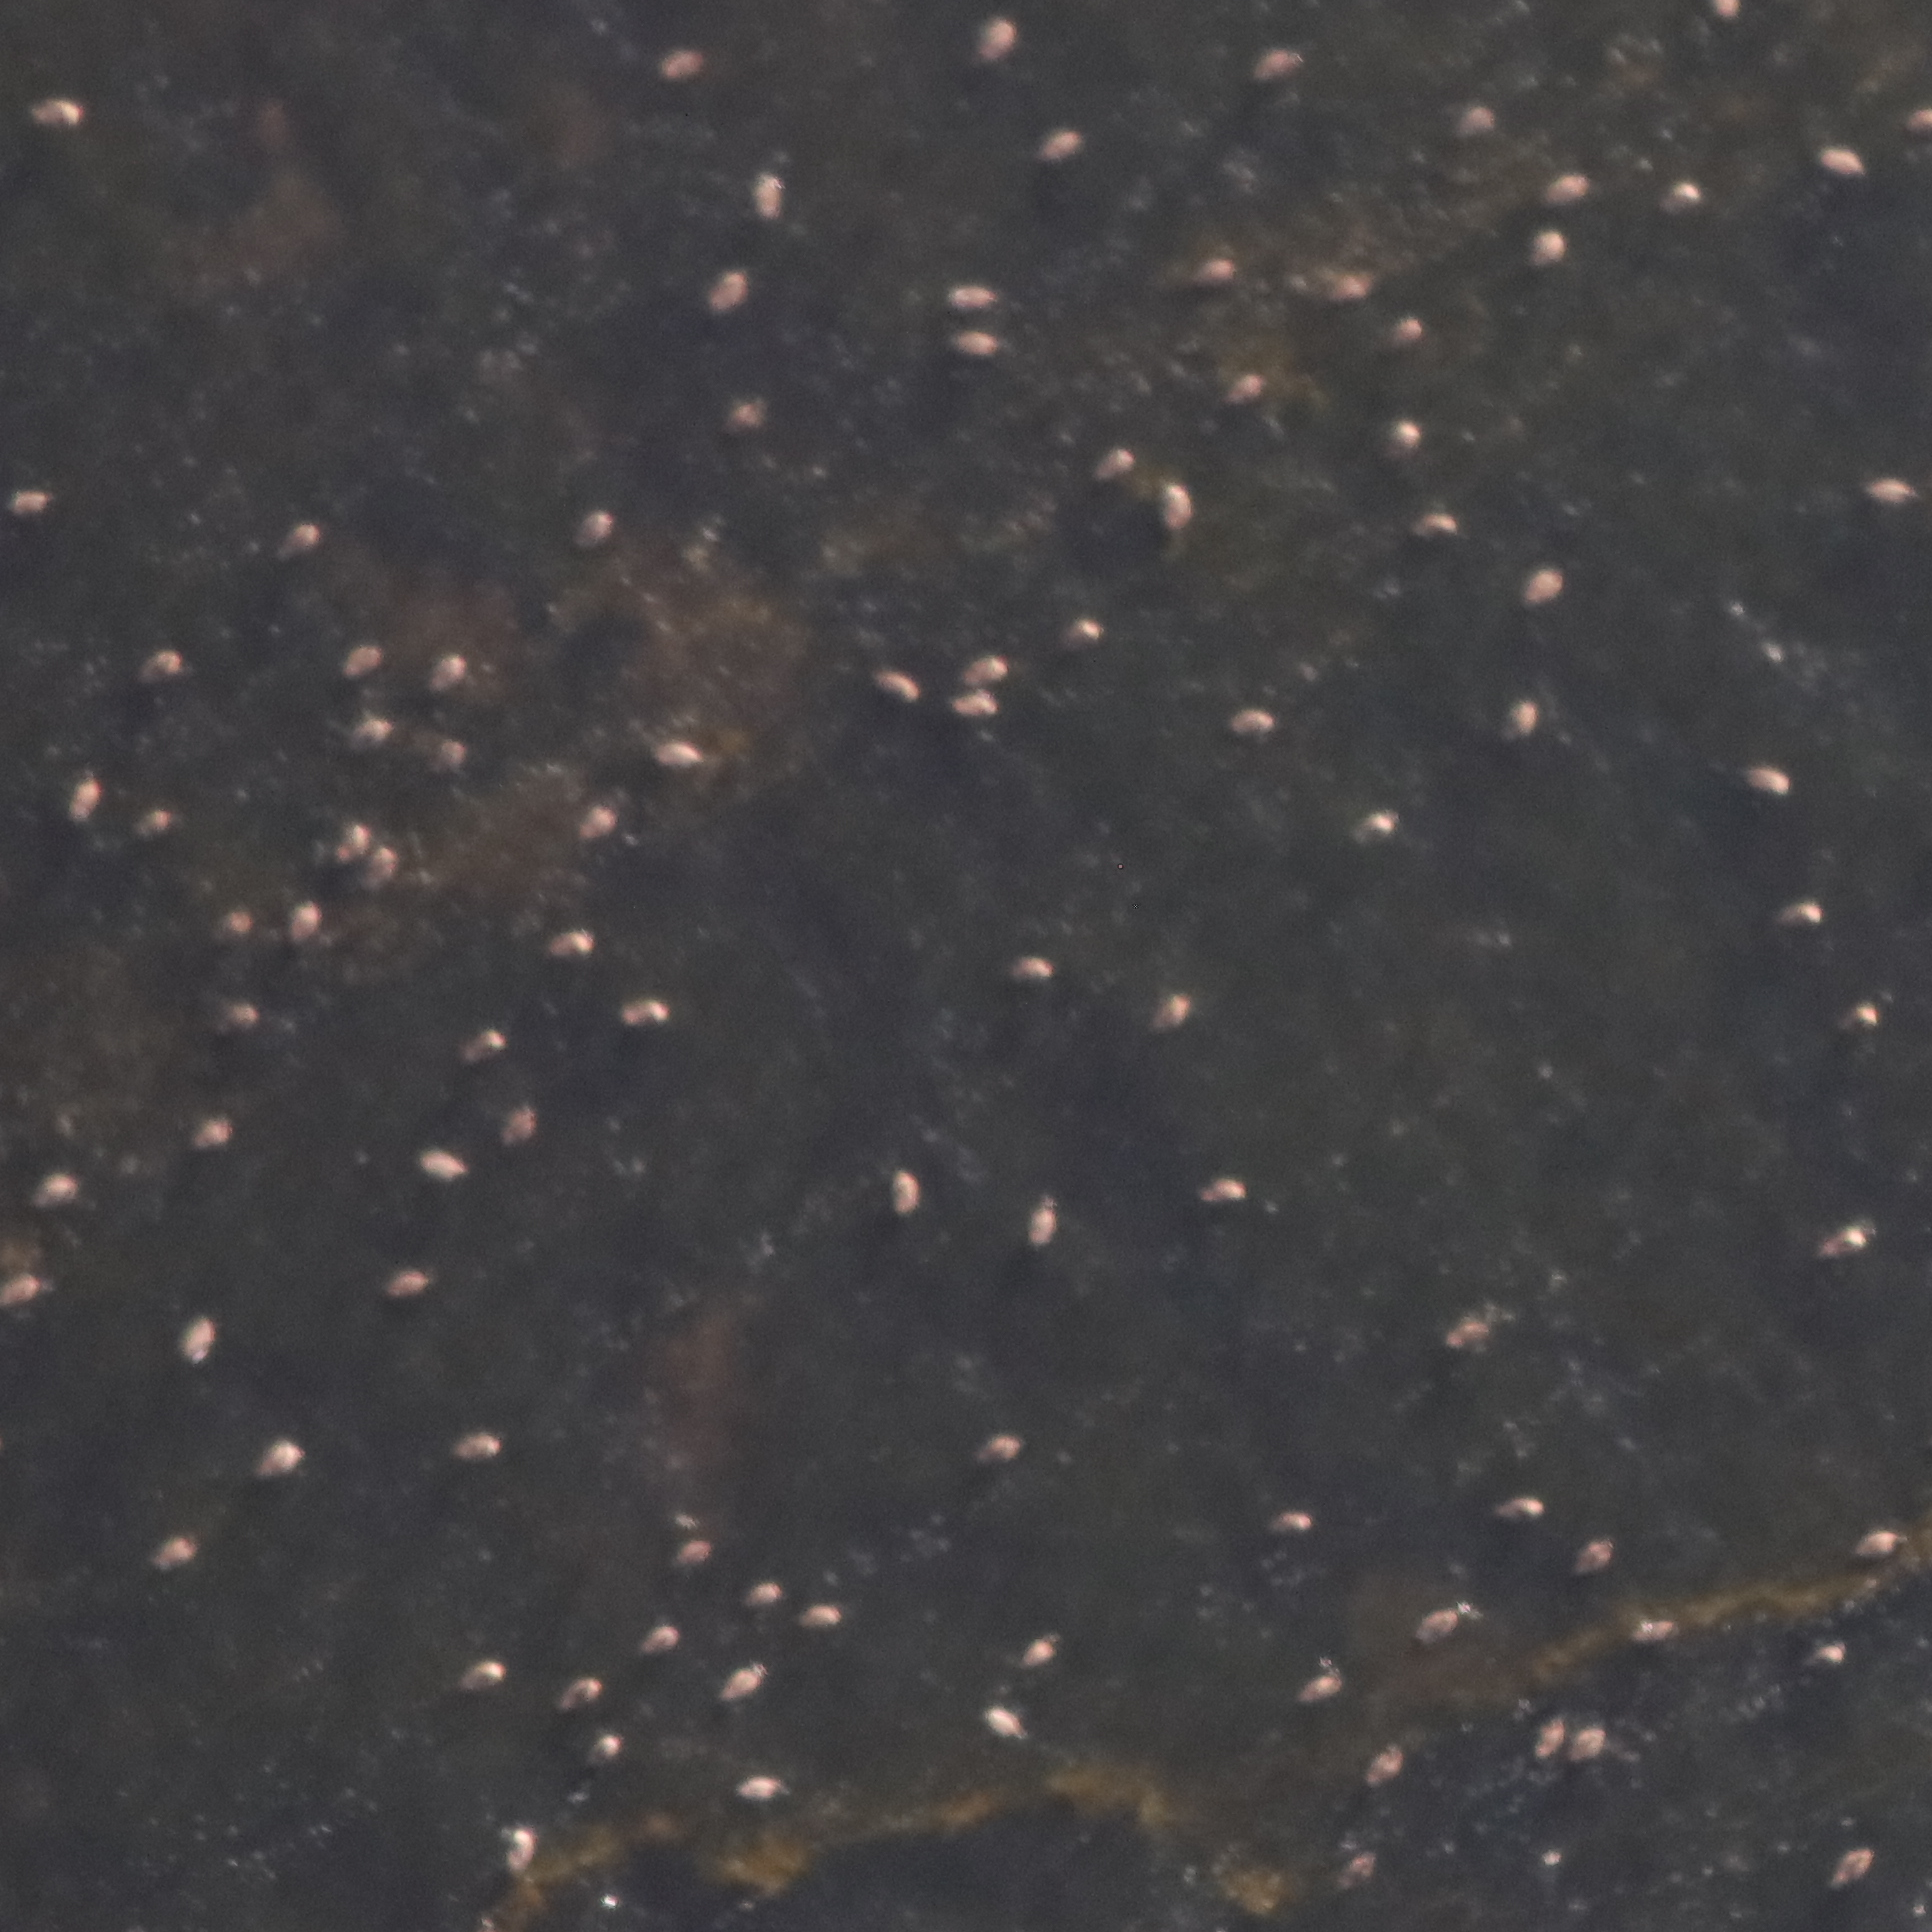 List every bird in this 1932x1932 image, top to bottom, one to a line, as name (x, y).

Canada goose (998, 38)
Canada goose (1276, 65)
Canada goose (685, 66)
Canada goose (53, 115)
Canada goose (1476, 125)
Canada goose (1927, 127)
Canada goose (1064, 146)
Canada goose (1846, 164)
Canada goose (1560, 193)
Canada goose (1681, 201)
Canada goose (769, 205)
Canada goose (1549, 248)
Canada goose (1213, 275)
Canada goose (1350, 291)
Canada goose (731, 297)
Canada goose (971, 302)
Canada goose (1401, 334)
Canada goose (979, 349)
Canada goose (1246, 393)
Canada goose (741, 422)
Canada goose (1409, 442)
Canada goose (1117, 464)
Canada goose (1890, 491)
Canada goose (31, 506)
Canada goose (1178, 509)
Canada goose (589, 525)
Canada goose (1439, 527)
Canada goose (304, 543)
Canada goose (1542, 586)
Canada goose (1081, 632)
Canada goose (360, 666)
Canada goose (157, 669)
Canada goose (993, 670)
Canada goose (452, 673)
Canada goose (894, 686)
Canada goose (978, 701)
Canada goose (1516, 720)
Canada goose (1254, 726)
Canada goose (371, 739)
Canada goose (678, 754)
Canada goose (443, 761)
Canada goose (1768, 783)
Canada goose (89, 801)
Canada goose (150, 821)
Canada goose (598, 825)
Canada goose (1377, 829)
Canada goose (353, 841)
Canada goose (384, 871)
Canada goose (1797, 911)
Canada goose (311, 923)
Canada goose (232, 928)
Canada goose (570, 943)
Canada goose (1032, 975)
Canada goose (641, 1010)
Canada goose (1170, 1015)
Canada goose (1856, 1020)
Canada goose (243, 1021)
Canada goose (489, 1042)
Canada goose (518, 1130)
Canada goose (213, 1131)
Canada goose (440, 1163)
Canada goose (56, 1189)
Canada goose (1228, 1193)
Canada goose (911, 1197)
Canada goose (1048, 1225)
Canada goose (1850, 1238)
Canada goose (414, 1282)
Canada goose (19, 1287)
Canada goose (1473, 1338)
Canada goose (199, 1339)
Canada goose (474, 1446)
Canada goose (997, 1449)
Canada goose (280, 1461)
Canada goose (1517, 1511)
Canada goose (1291, 1519)
Canada goose (1874, 1543)
Canada goose (169, 1551)
Canada goose (1595, 1556)
Canada goose (688, 1559)
Canada goose (761, 1598)
Canada goose (825, 1619)
Canada goose (1439, 1623)
Canada goose (1657, 1633)
Canada goose (657, 1638)
Canada goose (1043, 1650)
Canada goose (1835, 1657)
Canada goose (483, 1683)
Canada goose (1321, 1685)
Canada goose (750, 1687)
Canada goose (588, 1693)
Canada goose (1005, 1725)
Canada goose (1552, 1740)
Canada goose (1591, 1745)
Canada goose (603, 1752)
Canada goose (1384, 1766)
Canada goose (768, 1790)
Canada goose (522, 1848)
Canada goose (1849, 1868)
Canada goose (1364, 1871)